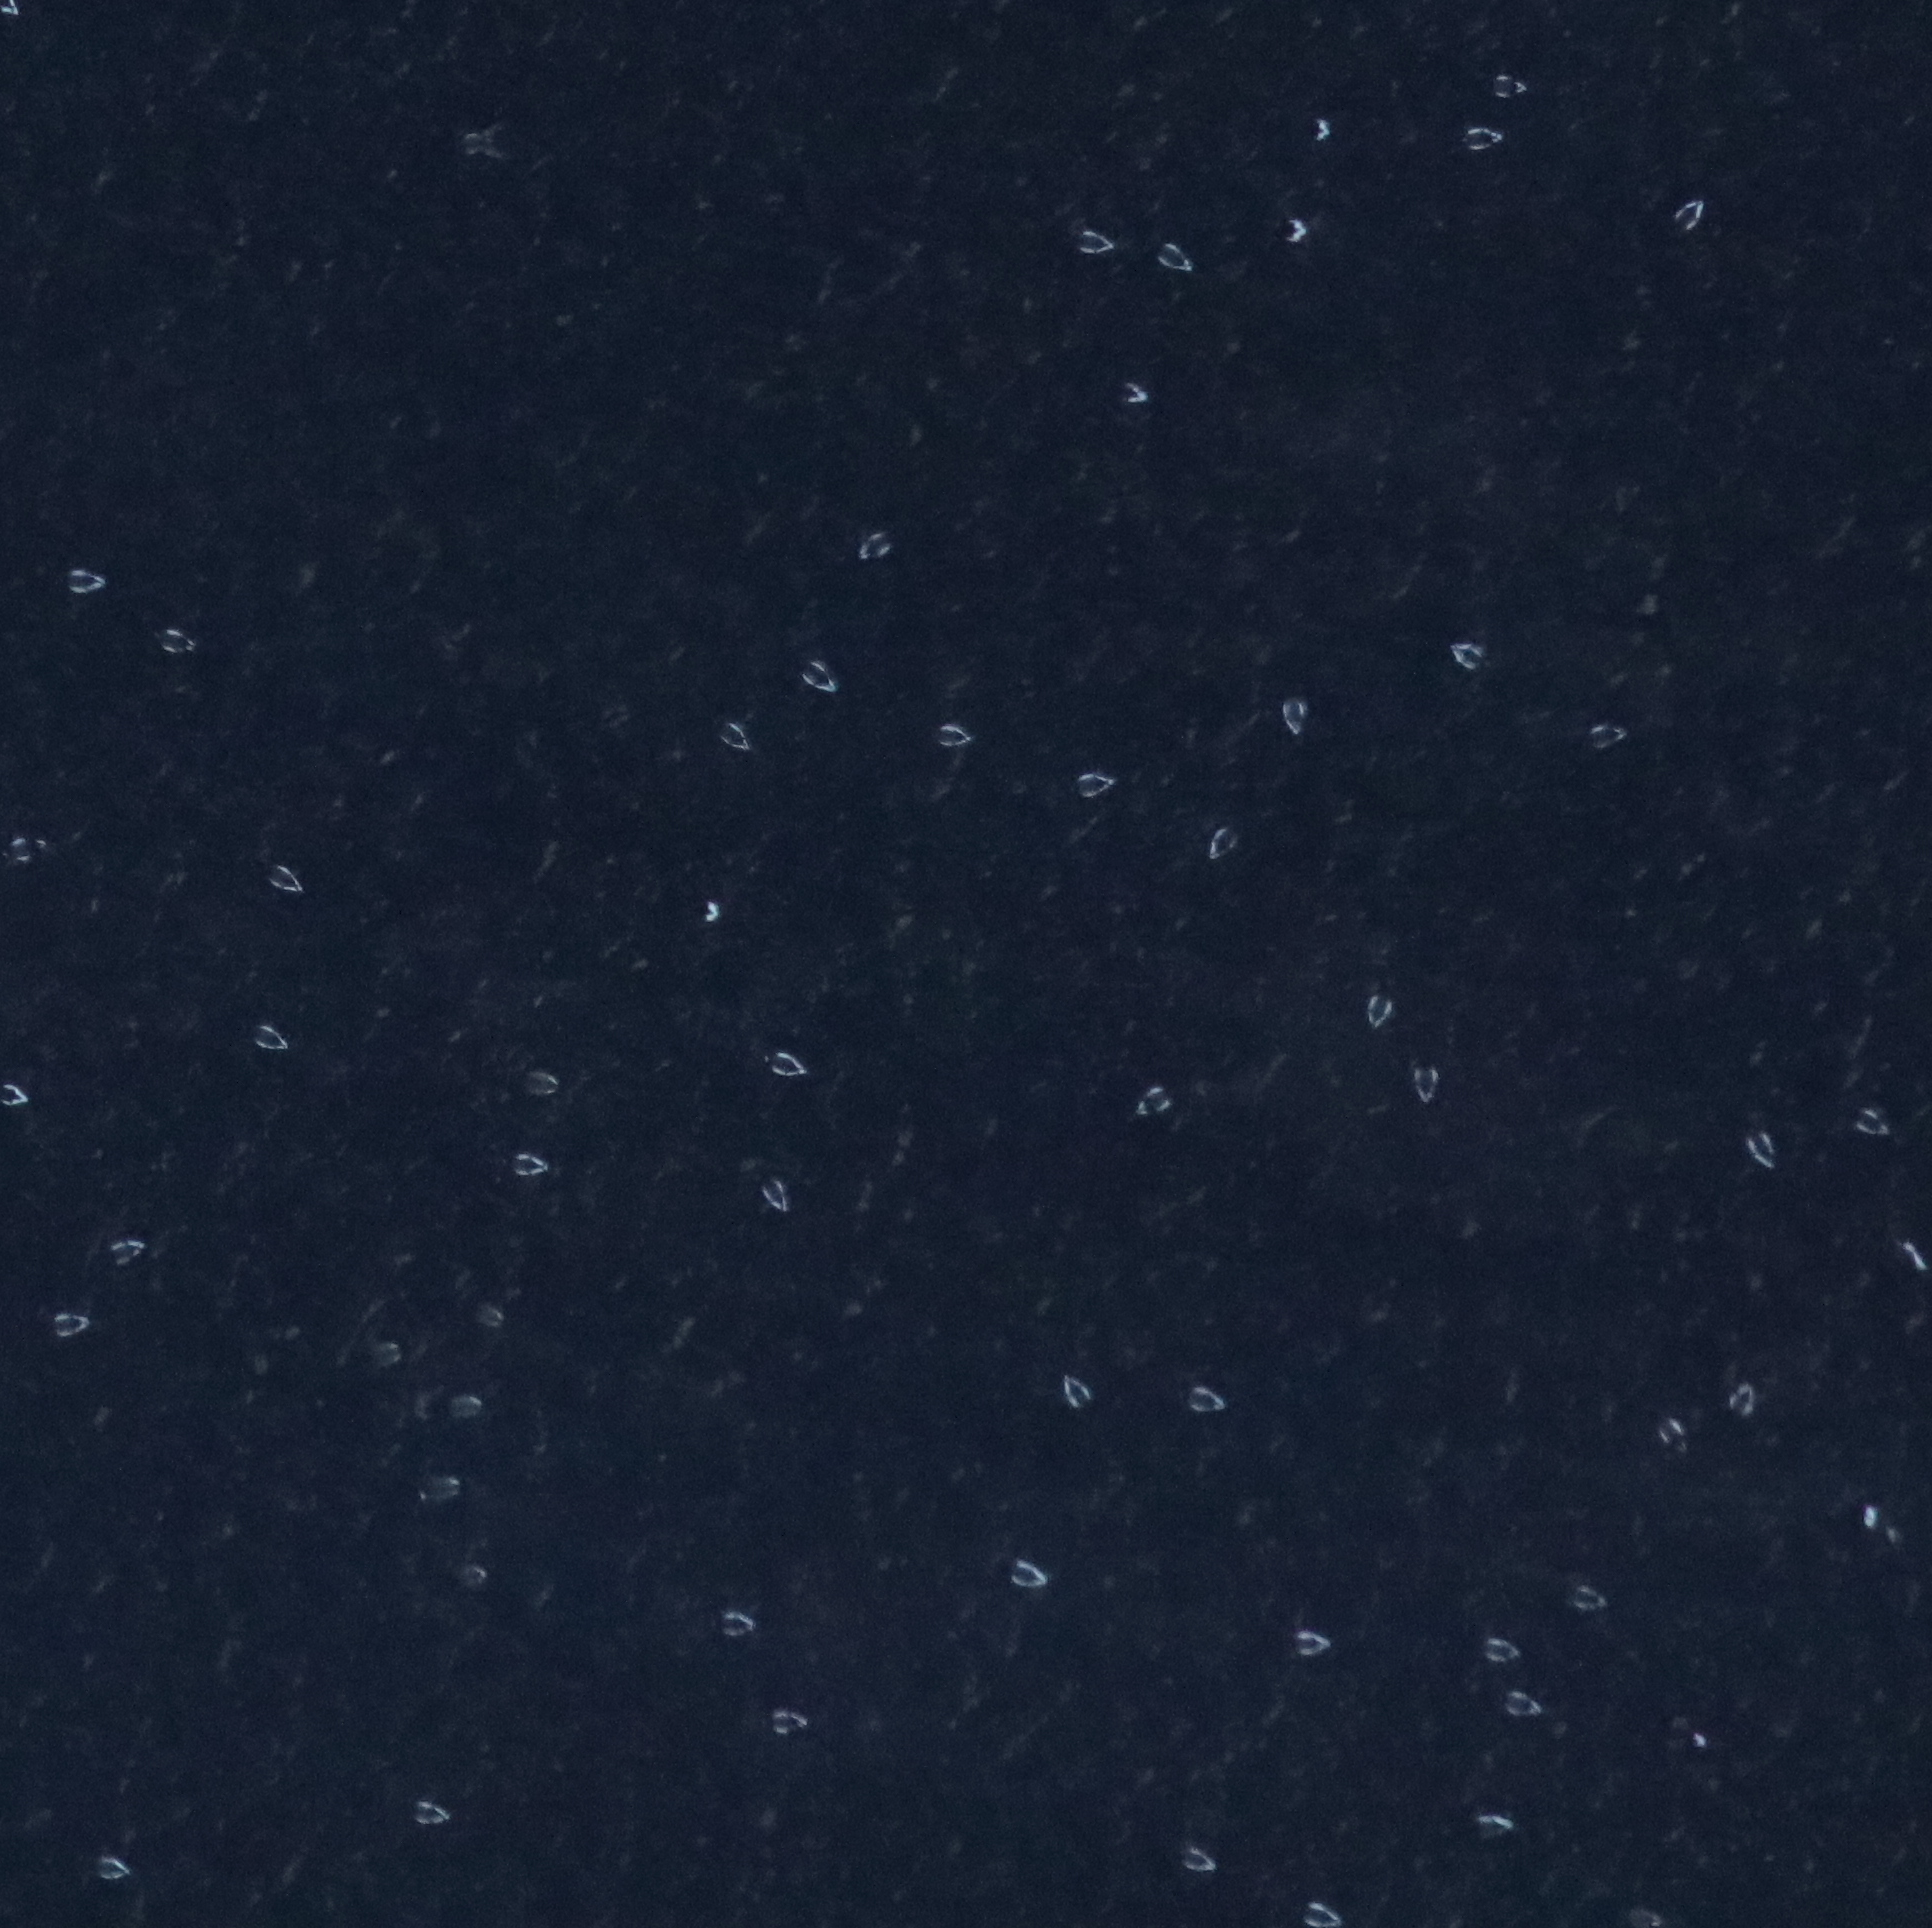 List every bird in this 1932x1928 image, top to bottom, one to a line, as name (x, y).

brant (4, 1)
brant (1505, 87)
brant (1316, 129)
brant (1478, 139)
brant (1686, 216)
brant (1289, 231)
brant (1089, 242)
brant (1170, 255)
brant (1131, 393)
brant (876, 543)
brant (80, 580)
brant (175, 641)
brant (1469, 657)
brant (817, 675)
brant (1292, 713)
brant (732, 734)
brant (1603, 736)
brant (951, 738)
brant (1090, 785)
brant (1224, 841)
brant (21, 849)
brant (281, 877)
brant (1378, 1009)
brant (267, 1037)
brant (783, 1065)
brant (1425, 1081)
brant (539, 1082)
brant (6, 1096)
brant (1155, 1102)
brant (1870, 1120)
brant (1760, 1145)
brant (523, 1165)
brant (772, 1191)
brant (126, 1253)
Canada goose (489, 1314)
brant (66, 1326)
Canada goose (382, 1352)
brant (1077, 1391)
brant (1200, 1399)
brant (1742, 1400)
Canada goose (462, 1406)
brant (1673, 1434)
Canada goose (444, 1487)
brant (1024, 1574)
Canada goose (476, 1575)
brant (1587, 1597)
brant (733, 1625)
brant (1309, 1643)
brant (1498, 1649)
brant (1518, 1705)
brant (786, 1722)
brant (424, 1815)
brant (1490, 1825)
brant (1194, 1857)
brant (107, 1867)
brant (1325, 1918)